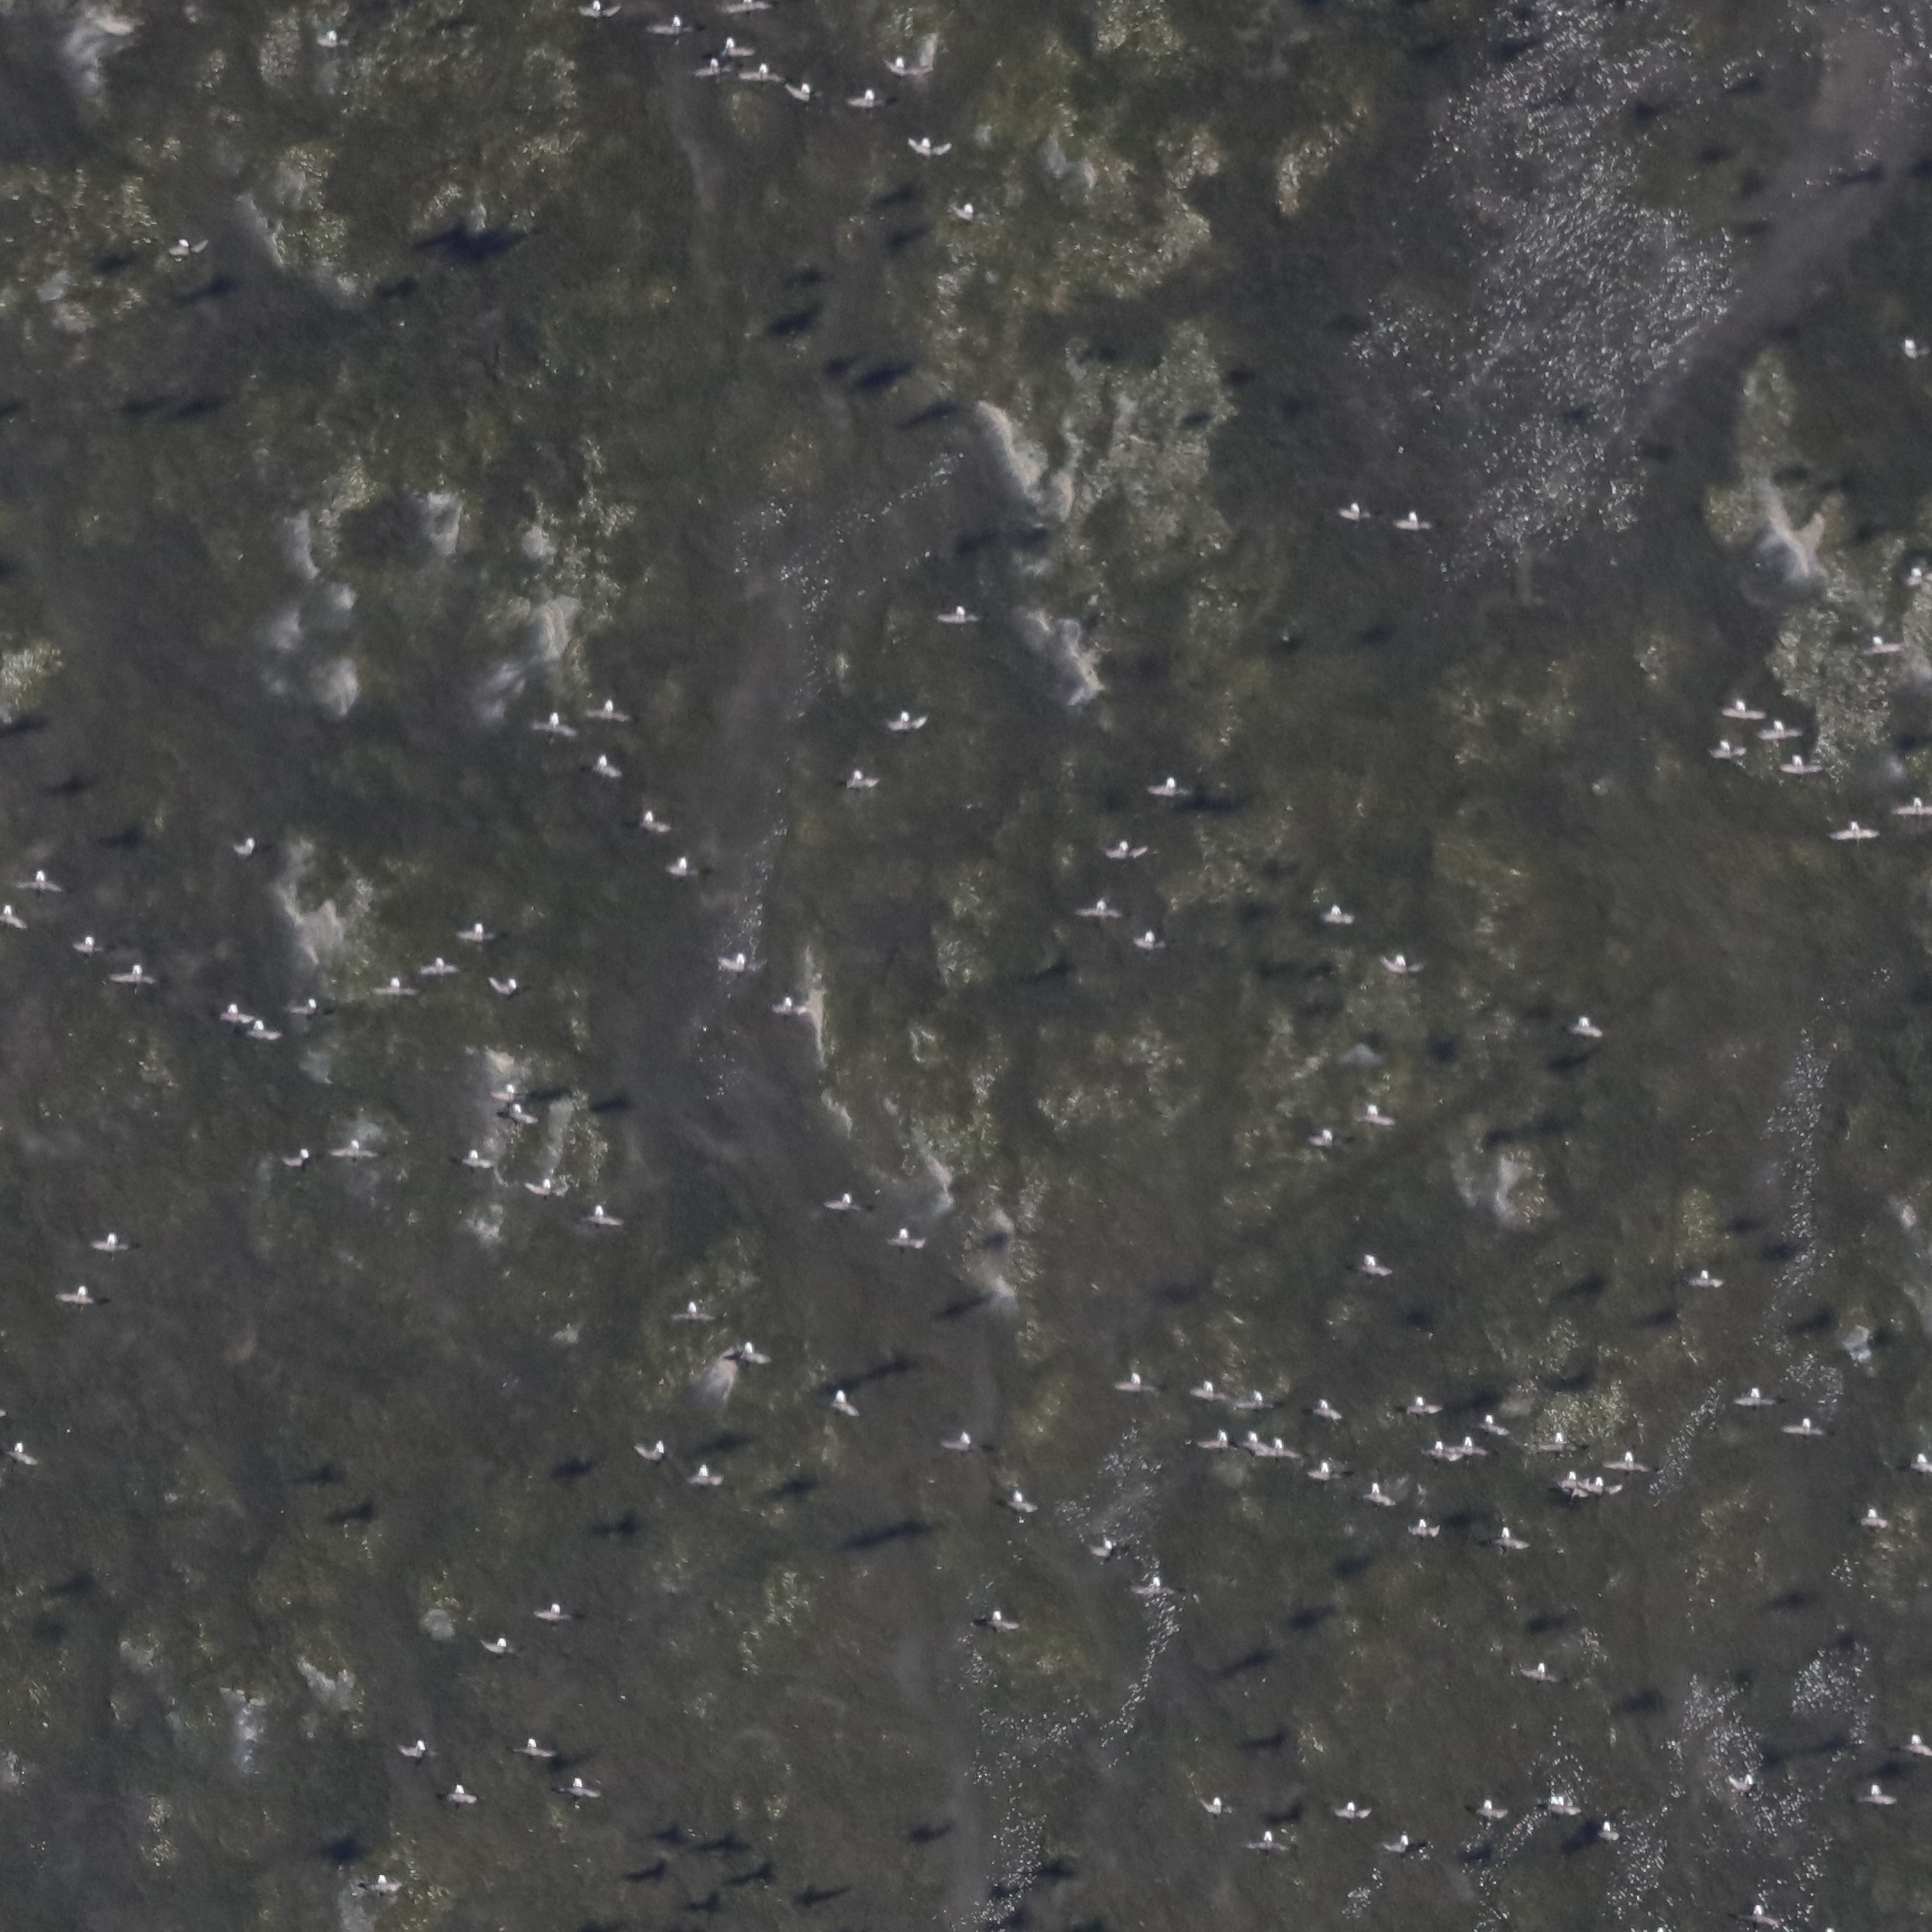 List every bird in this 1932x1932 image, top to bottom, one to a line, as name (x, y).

brant (751, 7)
brant (598, 9)
brant (675, 33)
brant (341, 38)
brant (740, 46)
brant (911, 62)
brant (711, 71)
brant (756, 75)
brant (802, 89)
brant (872, 93)
brant (928, 142)
brant (969, 214)
brant (191, 245)
brant (1913, 345)
brant (1354, 517)
brant (1418, 526)
brant (1923, 573)
brant (963, 612)
brant (1883, 642)
brant (1749, 708)
brant (602, 709)
brant (908, 718)
brant (562, 724)
brant (1784, 729)
brant (1734, 755)
brant (614, 766)
brant (1808, 768)
brant (859, 774)
brant (1172, 789)
brant (1922, 805)
brant (656, 821)
brant (1863, 832)
brant (256, 850)
brant (1124, 854)
brant (688, 867)
brant (36, 879)
brant (1102, 904)
brant (1345, 911)
brant (21, 924)
brant (481, 940)
brant (1154, 941)
brant (94, 951)
brant (736, 960)
brant (1398, 972)
brant (449, 973)
brant (139, 975)
brant (397, 990)
brant (513, 996)
brant (315, 1009)
brant (800, 1009)
brant (237, 1015)
brant (1583, 1023)
brant (271, 1038)
brant (504, 1089)
brant (1368, 1117)
brant (530, 1123)
brant (1327, 1135)
brant (357, 1150)
brant (301, 1160)
brant (481, 1163)
brant (552, 1189)
brant (857, 1200)
brant (609, 1216)
brant (912, 1244)
brant (113, 1251)
brant (1373, 1265)
brant (1703, 1269)
brant (89, 1302)
brant (702, 1309)
brant (756, 1358)
brant (1133, 1381)
brant (1208, 1386)
brant (1258, 1402)
brant (1749, 1402)
brant (847, 1409)
brant (1428, 1409)
brant (1334, 1410)
brant (1493, 1427)
brant (1801, 1431)
brant (1555, 1436)
brant (1211, 1441)
brant (1248, 1441)
brant (962, 1442)
brant (1479, 1446)
brant (655, 1447)
brant (1285, 1452)
brant (1440, 1452)
brant (1635, 1463)
brant (30, 1464)
brant (1919, 1465)
brant (716, 1469)
brant (1322, 1477)
brant (1574, 1481)
brant (1604, 1489)
brant (1580, 1492)
brant (1381, 1496)
brant (1030, 1503)
brant (1872, 1518)
brant (1429, 1534)
brant (1513, 1538)
brant (1108, 1552)
brant (1163, 1590)
brant (550, 1611)
brant (989, 1620)
brant (502, 1641)
brant (1545, 1674)
brant (1924, 1739)
brant (524, 1743)
brant (418, 1755)
brant (577, 1784)
brant (1746, 1788)
brant (466, 1795)
brant (1878, 1802)
brant (1559, 1804)
brant (1214, 1807)
brant (1357, 1808)
brant (1499, 1812)
brant (1601, 1827)
brant (1406, 1841)
brant (1270, 1852)
brant (382, 1886)
brant (1761, 1925)